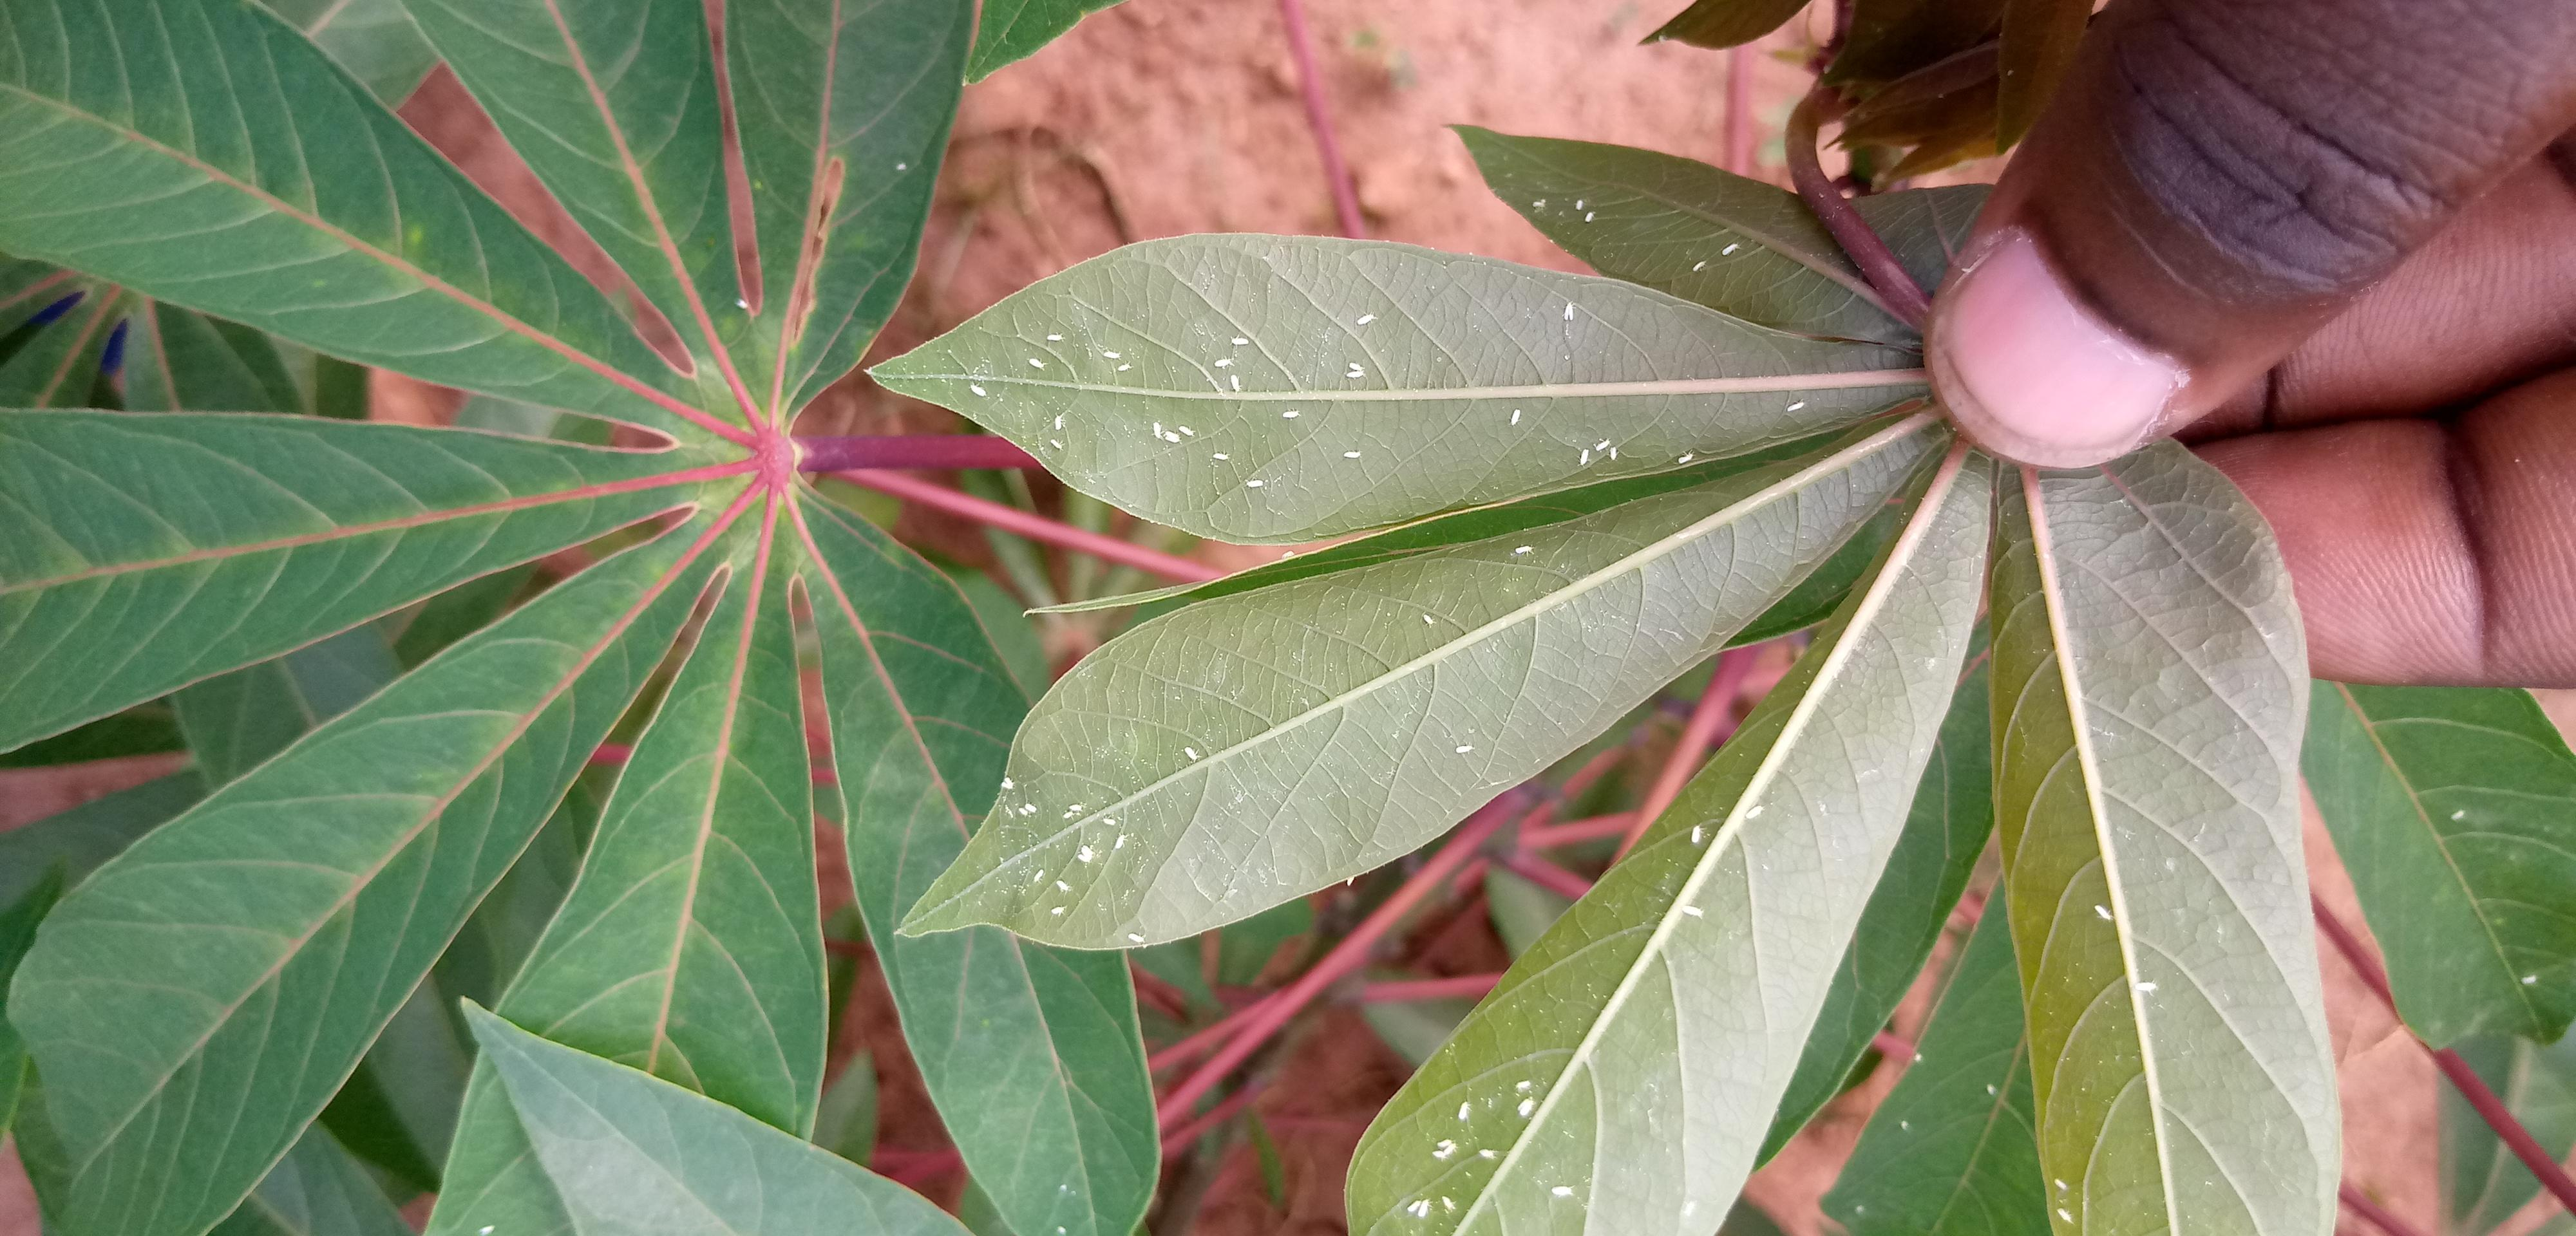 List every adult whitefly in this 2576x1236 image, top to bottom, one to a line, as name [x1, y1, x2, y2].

whitefly [1570, 190, 1598, 218]
whitefly [1580, 206, 1602, 227]
whitefly [1723, 232, 1746, 261]
whitefly [1692, 255, 1710, 274]
whitefly [1558, 299, 1597, 325]
whitefly [1351, 303, 1376, 325]
whitefly [1042, 316, 1066, 348]
whitefly [1234, 326, 1256, 349]
whitefly [1027, 346, 1059, 377]
whitefly [1101, 346, 1125, 360]
whitefly [1215, 348, 1240, 372]
whitefly [1344, 352, 1368, 384]
whitefly [1115, 356, 1138, 378]
whitefly [1341, 358, 1371, 385]
whitefly [1229, 373, 1247, 399]
whitefly [967, 376, 992, 400]
whitefly [1788, 396, 1803, 420]
whitefly [1507, 400, 1534, 431]
whitefly [1278, 402, 1303, 424]
whitefly [1173, 406, 1207, 438]
whitefly [1050, 415, 1075, 435]
whitefly [1145, 415, 1175, 452]
whitefly [1159, 427, 1186, 447]
whitefly [1587, 428, 1610, 456]
whitefly [1053, 436, 1076, 455]
whitefly [1334, 438, 1363, 467]
whitefly [1604, 442, 1631, 467]
whitefly [1676, 442, 1700, 469]
whitefly [1577, 444, 1600, 467]
whitefly [1206, 447, 1236, 471]
whitefly [1241, 468, 1271, 491]
whitefly [1508, 536, 1550, 564]
whitefly [1412, 604, 1437, 628]
whitefly [1444, 734, 1493, 767]
whitefly [1177, 736, 1206, 768]
whitefly [994, 772, 1020, 792]
whitefly [1019, 797, 1040, 823]
whitefly [1055, 798, 1079, 824]
whitefly [1741, 800, 1777, 825]
whitefly [1012, 801, 1035, 821]
whitefly [1063, 801, 1094, 821]
whitefly [1097, 812, 1122, 834]
whitefly [1679, 819, 1716, 850]
whitefly [1112, 830, 1138, 853]
whitefly [1070, 840, 1097, 864]
whitefly [1027, 863, 1046, 887]
whitefly [1046, 872, 1074, 894]
whitefly [2071, 886, 2128, 940]
whitefly [1670, 897, 1705, 926]
whitefly [1041, 900, 1069, 921]
whitefly [1121, 927, 1153, 948]
whitefly [2128, 966, 2169, 1007]
whitefly [1511, 1069, 1543, 1090]
whitefly [1504, 1081, 1536, 1118]
whitefly [1454, 1096, 1477, 1117]
whitefly [1427, 1133, 1466, 1166]
whitefly [1427, 1136, 1459, 1160]
whitefly [1478, 1138, 1510, 1169]
whitefly [2035, 1146, 2087, 1195]
whitefly [1546, 1169, 1576, 1201]
whitefly [1443, 1189, 1468, 1213]
whitefly [1408, 1194, 1451, 1220]
whitefly [1399, 1195, 1433, 1222]
whitefly [2056, 1195, 2092, 1223]
whitefly [1678, 1199, 1700, 1226]